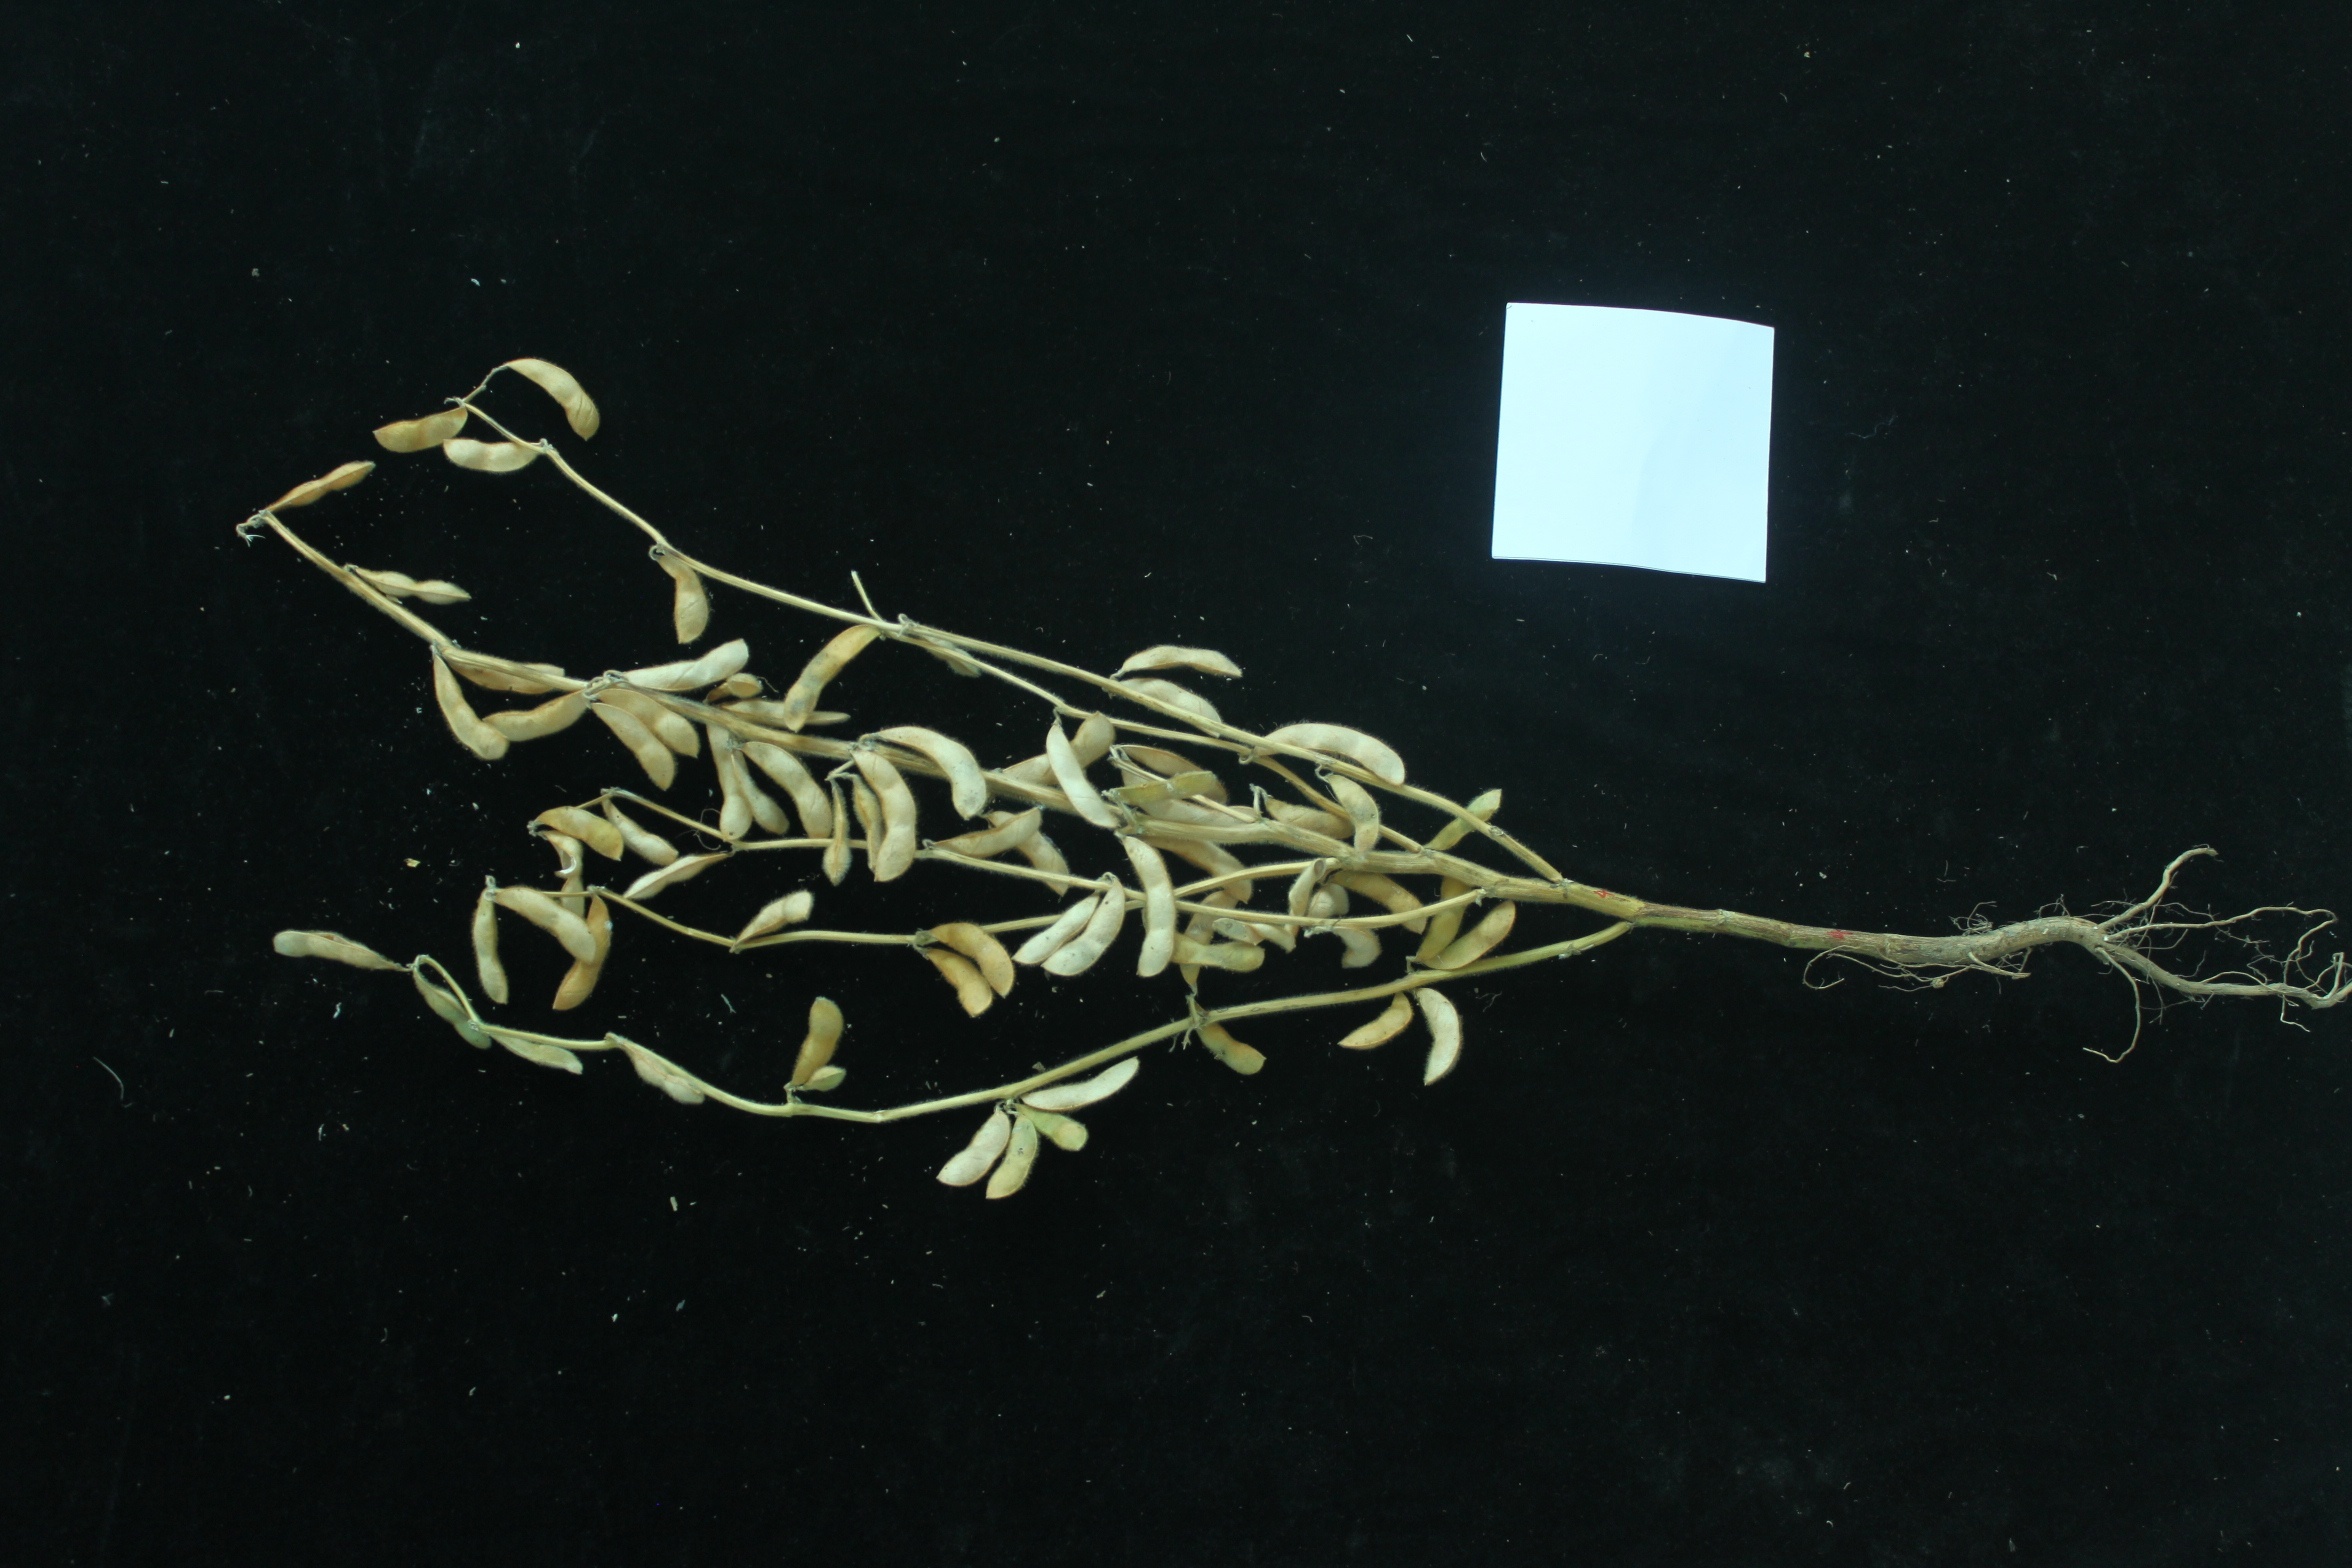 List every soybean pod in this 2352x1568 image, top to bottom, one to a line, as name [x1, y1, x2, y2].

soybean pod [497, 357, 599, 441]
soybean pod [376, 408, 466, 456]
soybean pod [441, 441, 535, 476]
soybean pod [244, 459, 373, 522]
soybean pod [654, 552, 706, 646]
soybean pod [345, 566, 468, 605]
soybean pod [896, 619, 978, 676]
soybean pod [783, 626, 882, 734]
soybean pod [618, 639, 751, 693]
soybean pod [1110, 645, 1242, 682]
soybean pod [428, 651, 509, 759]
soybean pod [445, 653, 567, 699]
soybean pod [704, 673, 761, 702]
soybean pod [1106, 680, 1220, 741]
soybean pod [594, 692, 700, 761]
soybean pod [488, 693, 591, 744]
soybean pod [714, 701, 851, 728]
soybean pod [588, 704, 674, 792]
soybean pod [1046, 709, 1124, 832]
soybean pod [997, 713, 1114, 787]
soybean pod [706, 720, 753, 841]
soybean pod [1245, 721, 1407, 786]
soybean pod [860, 723, 990, 821]
soybean pod [734, 740, 834, 839]
soybean pod [1128, 745, 1229, 804]
soybean pod [725, 747, 789, 836]
soybean pod [853, 751, 919, 886]
soybean pod [1119, 752, 1260, 829]
soybean pod [1097, 771, 1218, 807]
soybean pod [823, 775, 851, 883]
soybean pod [1327, 777, 1379, 859]
soybean pod [851, 780, 884, 870]
soybean pod [1421, 788, 1501, 852]
soybean pod [598, 796, 679, 867]
soybean pod [1263, 796, 1355, 846]
soybean pod [934, 801, 1045, 860]
soybean pod [529, 808, 622, 858]
soybean pod [982, 813, 1069, 899]
soybean pod [1131, 823, 1253, 903]
soybean pod [546, 832, 585, 917]
soybean pod [527, 833, 584, 879]
soybean pod [1119, 834, 1178, 978]
soybean pod [625, 853, 726, 902]
soybean pod [1284, 856, 1327, 920]
soybean pod [1322, 868, 1426, 934]
soybean pod [1038, 875, 1125, 978]
soybean pod [1404, 879, 1469, 961]
soybean pod [1303, 880, 1349, 917]
soybean pod [472, 882, 506, 1004]
soybean pod [490, 885, 598, 966]
soybean pod [737, 889, 814, 941]
soybean pod [1013, 889, 1100, 967]
soybean pod [1181, 890, 1234, 994]
soybean pod [552, 893, 611, 1009]
soybean pod [1421, 898, 1519, 970]
soybean pod [1206, 918, 1300, 954]
soybean pod [928, 921, 1013, 998]
soybean pod [1305, 926, 1379, 968]
soybean pod [276, 930, 411, 972]
soybean pod [1170, 935, 1264, 974]
soybean pod [918, 950, 991, 1015]
soybean pod [408, 971, 494, 1048]
soybean pod [1414, 987, 1462, 1087]
soybean pod [1337, 993, 1412, 1051]
soybean pod [785, 994, 845, 1089]
soybean pod [1186, 997, 1265, 1076]
soybean pod [489, 1033, 583, 1075]
soybean pod [608, 1039, 708, 1105]
soybean pod [1023, 1058, 1140, 1114]
soybean pod [792, 1067, 849, 1092]
soybean pod [938, 1102, 1012, 1188]
soybean pod [1017, 1105, 1088, 1151]
soybean pod [983, 1109, 1040, 1200]